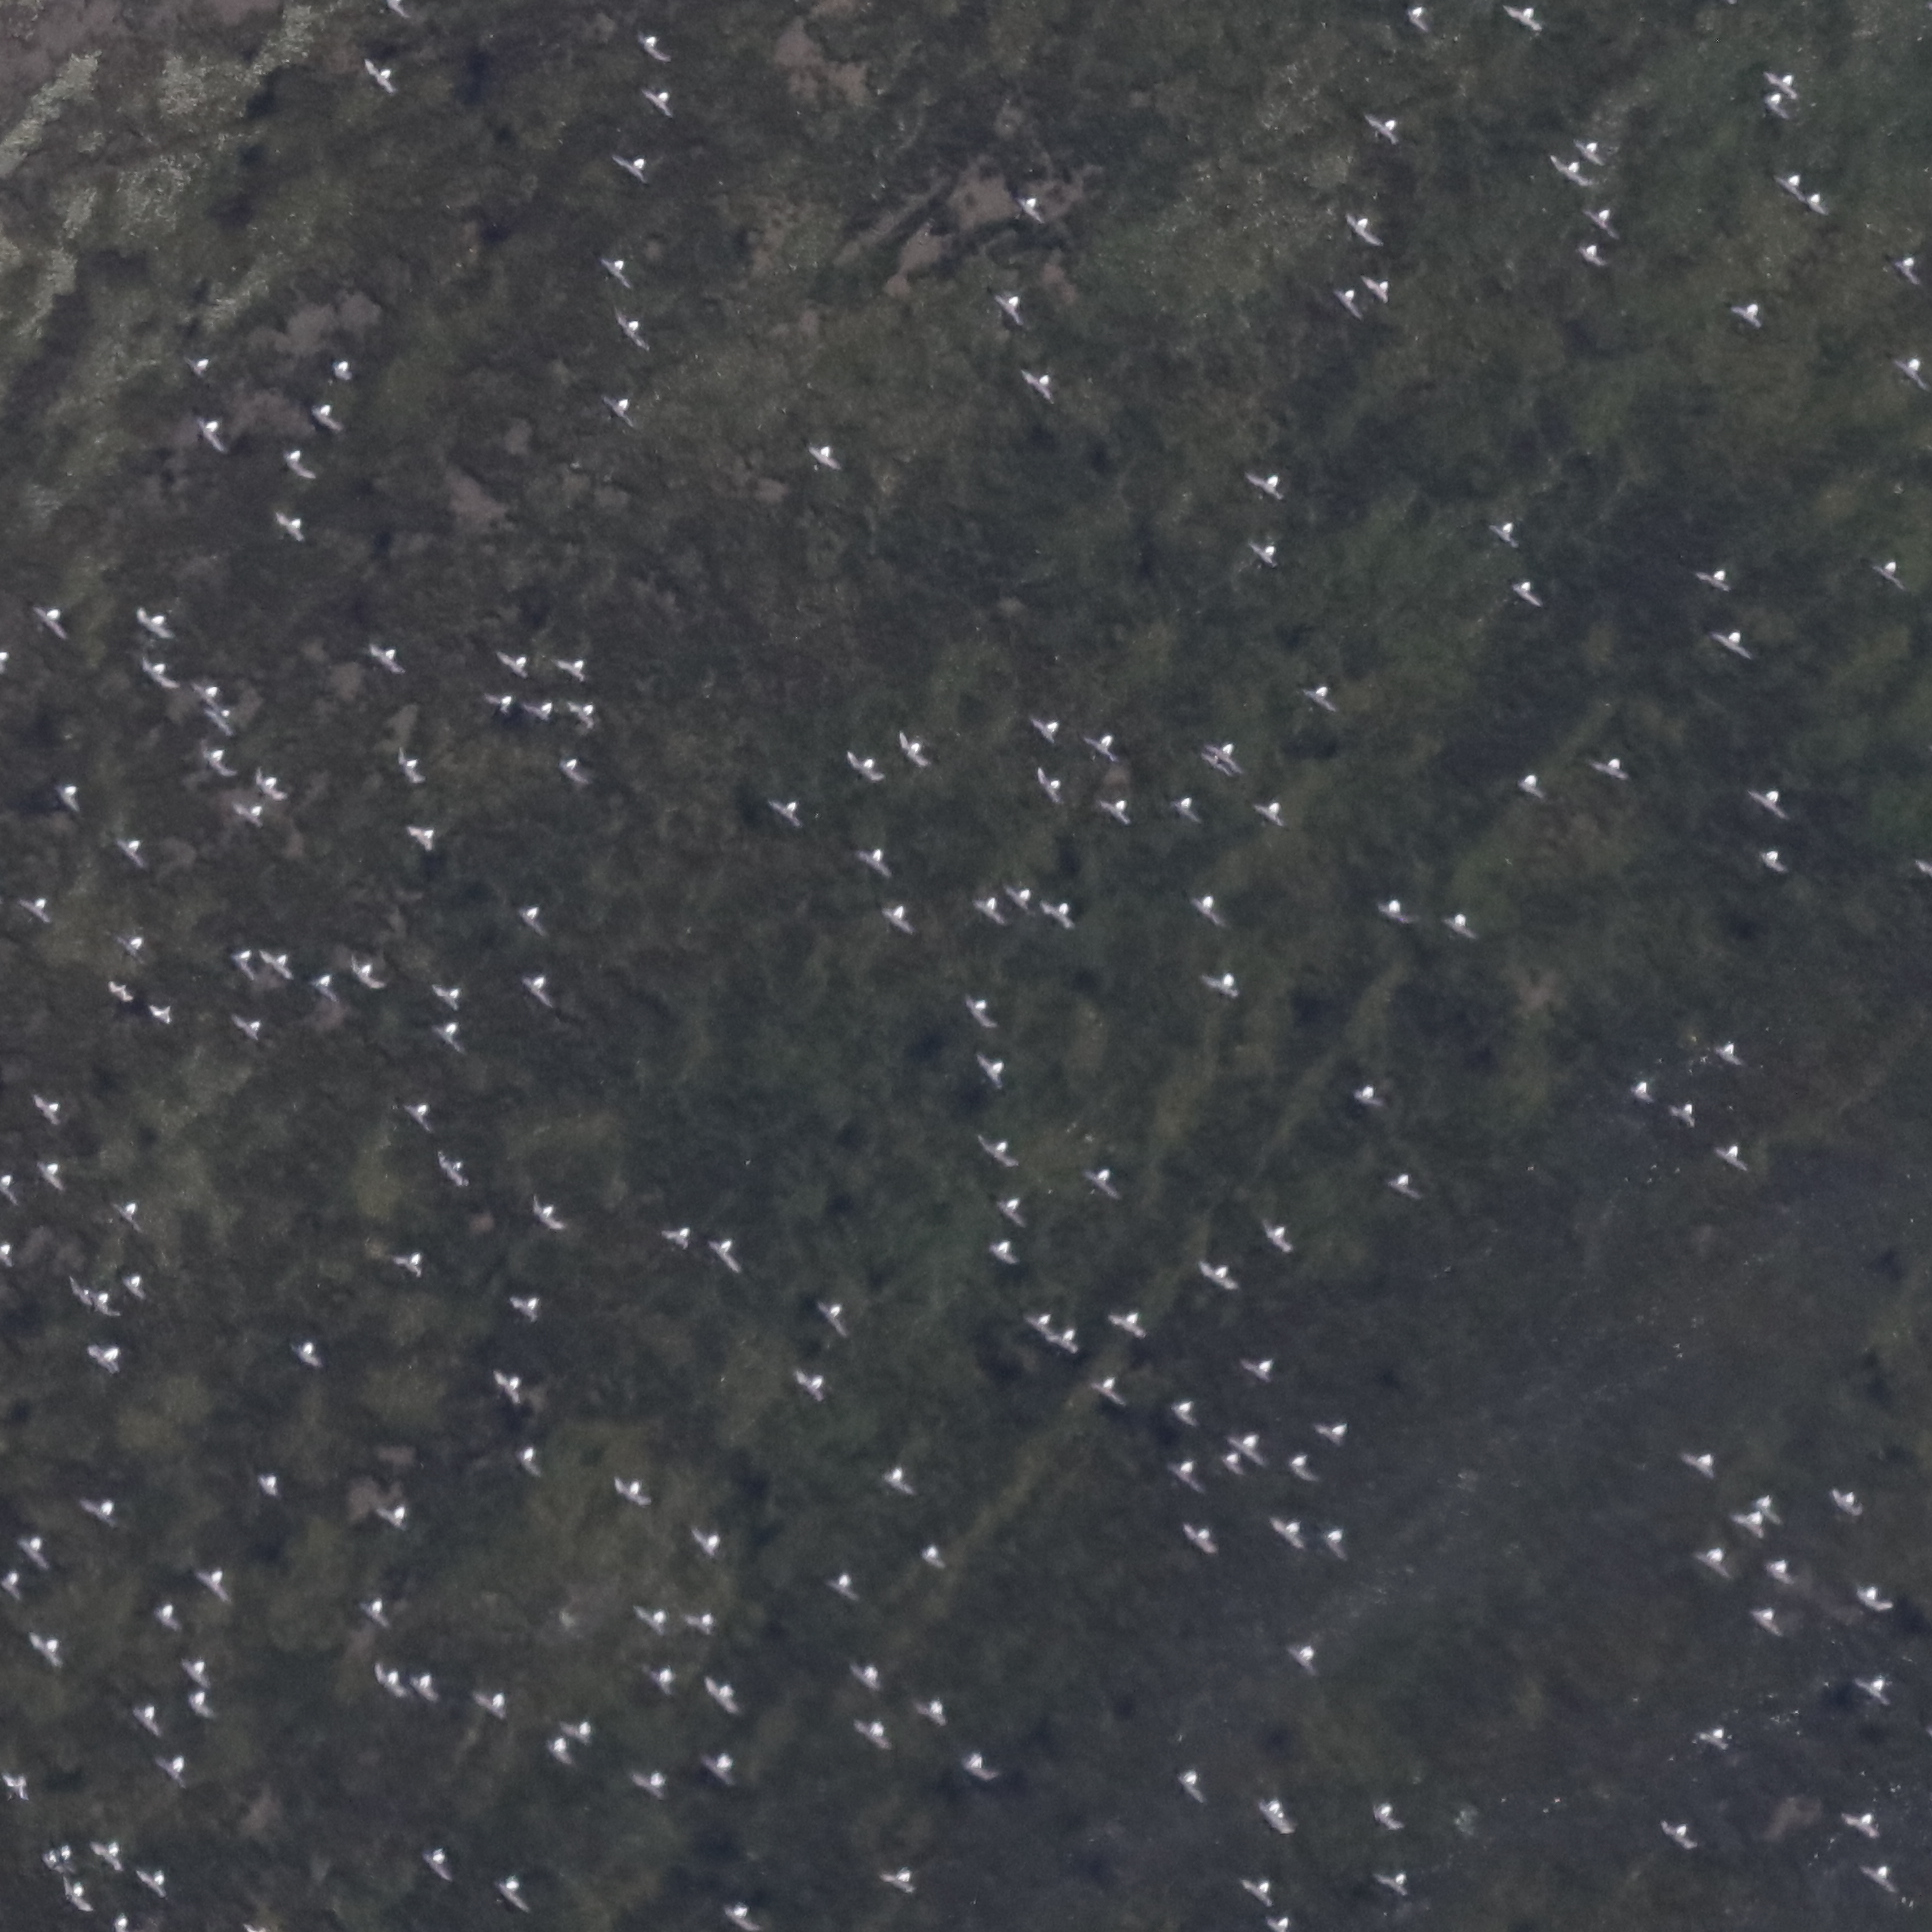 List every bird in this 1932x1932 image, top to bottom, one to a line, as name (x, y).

brant (1415, 16)
brant (1525, 18)
brant (654, 53)
brant (386, 81)
brant (1787, 87)
brant (1776, 101)
brant (657, 102)
brant (1378, 131)
brant (1593, 144)
brant (633, 168)
brant (1569, 178)
brant (1792, 190)
brant (1029, 208)
brant (1601, 215)
brant (1819, 215)
brant (1355, 228)
brant (1590, 257)
brant (615, 275)
brant (1902, 279)
brant (1380, 280)
brant (1011, 304)
brant (1743, 308)
brant (1347, 310)
brant (625, 331)
brant (340, 369)
brant (200, 370)
brant (1915, 378)
brant (1037, 381)
brant (615, 411)
brant (324, 422)
brant (214, 441)
brant (824, 459)
brant (290, 466)
brant (1268, 480)
brant (292, 527)
brant (1503, 533)
brant (1268, 551)
brant (1884, 571)
brant (1709, 582)
brant (1527, 593)
brant (49, 621)
brant (145, 622)
brant (1722, 635)
brant (382, 661)
brant (517, 666)
brant (576, 668)
brant (153, 677)
brant (201, 685)
brant (1317, 695)
brant (505, 700)
brant (583, 708)
brant (226, 716)
brant (539, 718)
brant (1045, 735)
brant (1102, 740)
brant (914, 747)
brant (1228, 748)
brant (205, 761)
brant (1212, 761)
brant (861, 763)
brant (567, 766)
brant (1619, 769)
brant (411, 773)
brant (1055, 784)
brant (269, 787)
brant (1527, 790)
brant (64, 792)
brant (1779, 798)
brant (1186, 803)
brant (1116, 810)
brant (786, 811)
brant (1271, 815)
brant (251, 818)
brant (421, 836)
brant (132, 853)
brant (1772, 855)
brant (879, 865)
brant (1026, 895)
brant (33, 908)
brant (1207, 910)
brant (984, 912)
brant (890, 915)
brant (1401, 915)
brant (1061, 916)
brant (534, 921)
brant (1461, 926)
brant (130, 949)
brant (240, 957)
brant (279, 962)
brant (358, 970)
brant (319, 986)
brant (1221, 988)
brant (538, 992)
brant (124, 994)
brant (447, 996)
brant (164, 1012)
brant (976, 1013)
brant (447, 1025)
brant (248, 1033)
brant (1732, 1051)
brant (989, 1057)
brant (1633, 1094)
brant (1365, 1096)
brant (43, 1106)
brant (418, 1109)
brant (1688, 1117)
brant (997, 1146)
brant (1726, 1156)
brant (453, 1170)
brant (1095, 1170)
brant (56, 1174)
brant (7, 1183)
brant (1394, 1190)
brant (122, 1203)
brant (1010, 1216)
brant (544, 1219)
brant (672, 1233)
brant (1276, 1241)
brant (1, 1251)
brant (723, 1256)
brant (998, 1259)
brant (420, 1266)
brant (1220, 1275)
brant (137, 1288)
brant (82, 1293)
brant (109, 1308)
brant (528, 1311)
brant (832, 1313)
brant (1037, 1325)
brant (1128, 1329)
brant (1066, 1343)
brant (308, 1356)
brant (106, 1363)
brant (1254, 1369)
brant (507, 1387)
brant (816, 1390)
brant (1110, 1397)
brant (1181, 1413)
brant (1338, 1432)
brant (1252, 1434)
brant (526, 1463)
brant (1700, 1464)
brant (1231, 1469)
brant (1299, 1476)
brant (1192, 1477)
brant (896, 1481)
brant (271, 1485)
brant (635, 1497)
brant (1847, 1503)
brant (1766, 1508)
brant (106, 1516)
brant (399, 1518)
brant (1753, 1524)
brant (1288, 1531)
brant (1341, 1532)
brant (1195, 1539)
brant (714, 1545)
brant (33, 1553)
brant (934, 1557)
brant (1721, 1560)
brant (1781, 1568)
brant (216, 1581)
brant (4, 1586)
brant (841, 1586)
brant (1868, 1599)
brant (377, 1603)
brant (164, 1610)
brant (696, 1620)
brant (1763, 1620)
brant (647, 1626)
brant (53, 1650)
brant (1307, 1665)
brant (200, 1675)
brant (389, 1676)
brant (867, 1676)
brant (656, 1681)
brant (1876, 1681)
brant (432, 1684)
brant (723, 1696)
brant (934, 1704)
brant (198, 1709)
brant (497, 1710)
brant (142, 1712)
brant (578, 1723)
brant (875, 1736)
brant (1713, 1741)
brant (555, 1755)
brant (719, 1765)
brant (179, 1767)
brant (971, 1767)
brant (20, 1783)
brant (1184, 1786)
brant (651, 1791)
brant (1389, 1817)
brant (1273, 1818)
brant (1866, 1823)
brant (1677, 1838)
brant (108, 1856)
brant (428, 1856)
brant (57, 1859)
brant (904, 1875)
brant (1389, 1877)
brant (1878, 1877)
brant (146, 1885)
brant (1255, 1890)
brant (513, 1893)
brant (72, 1896)
brant (738, 1914)
brant (120, 1928)
brant (1279, 1930)